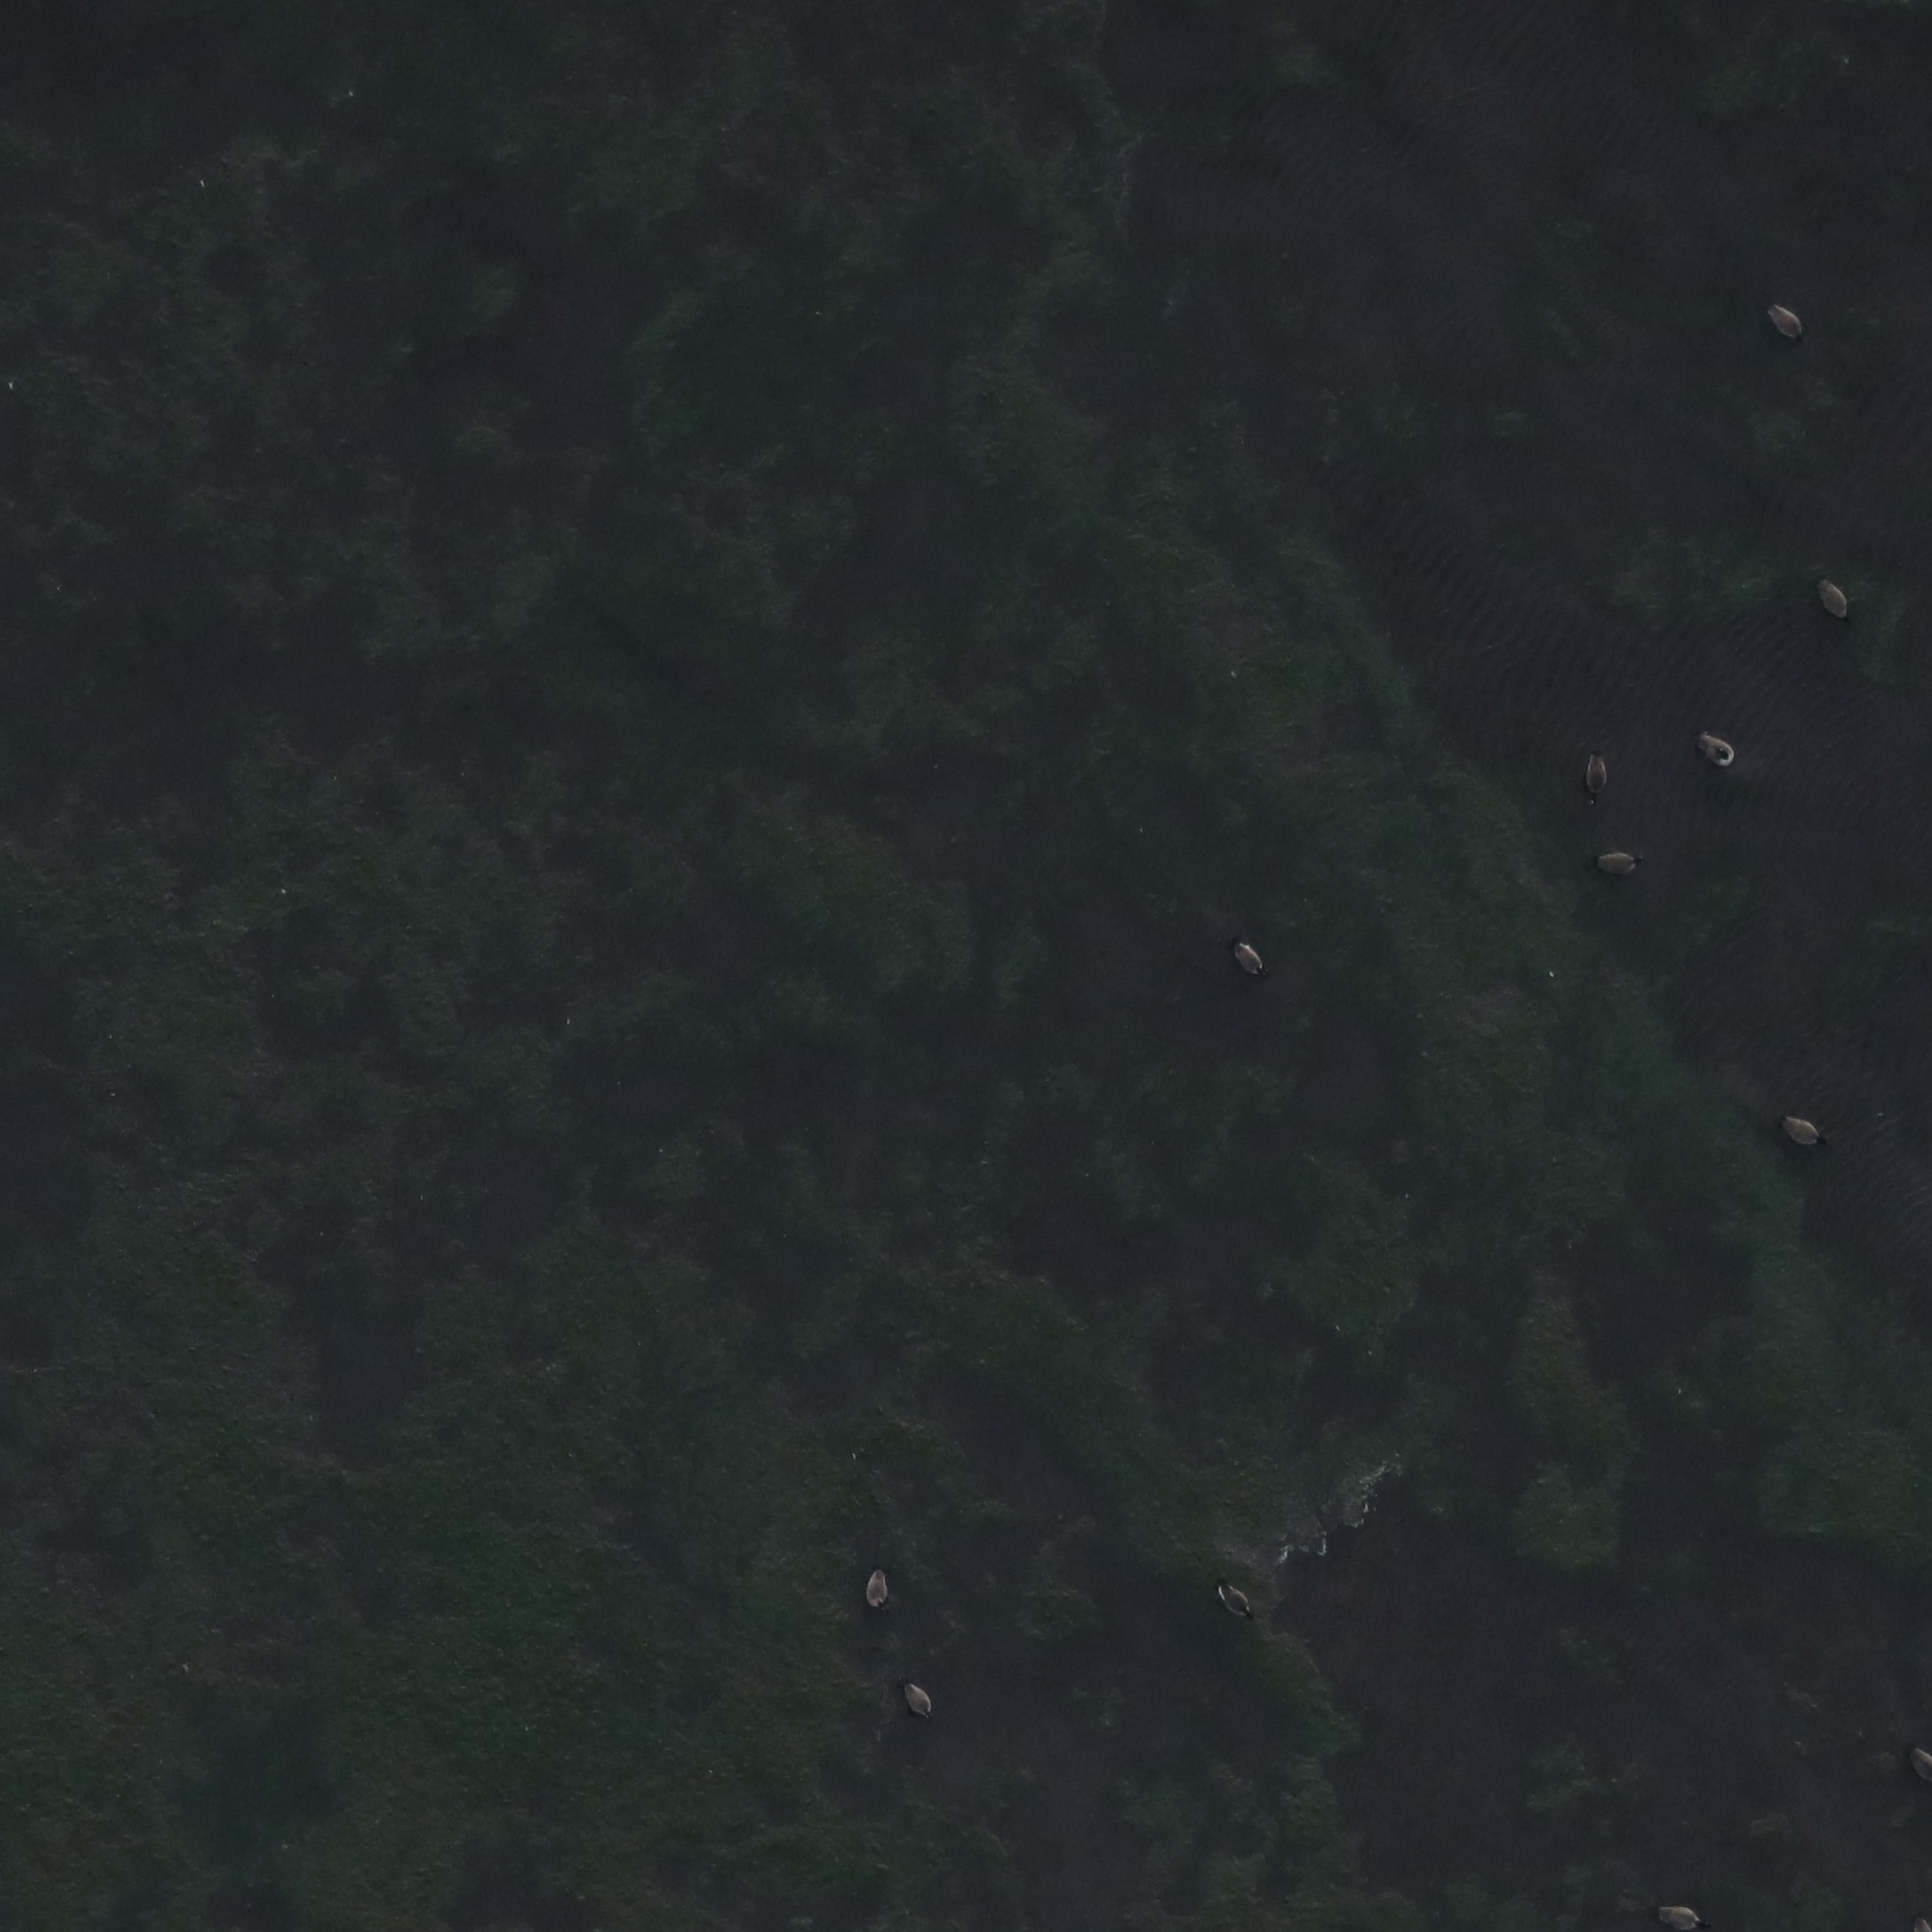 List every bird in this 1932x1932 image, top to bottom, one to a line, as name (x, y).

Canada goose (1785, 322)
Canada goose (1832, 599)
Canada goose (1719, 750)
Canada goose (1597, 778)
Canada goose (1615, 865)
Canada goose (1249, 958)
Canada goose (1799, 1131)
Canada goose (877, 1588)
Canada goose (1235, 1597)
Canada goose (919, 1698)
Canada goose (1924, 1766)
Canada goose (1678, 1917)